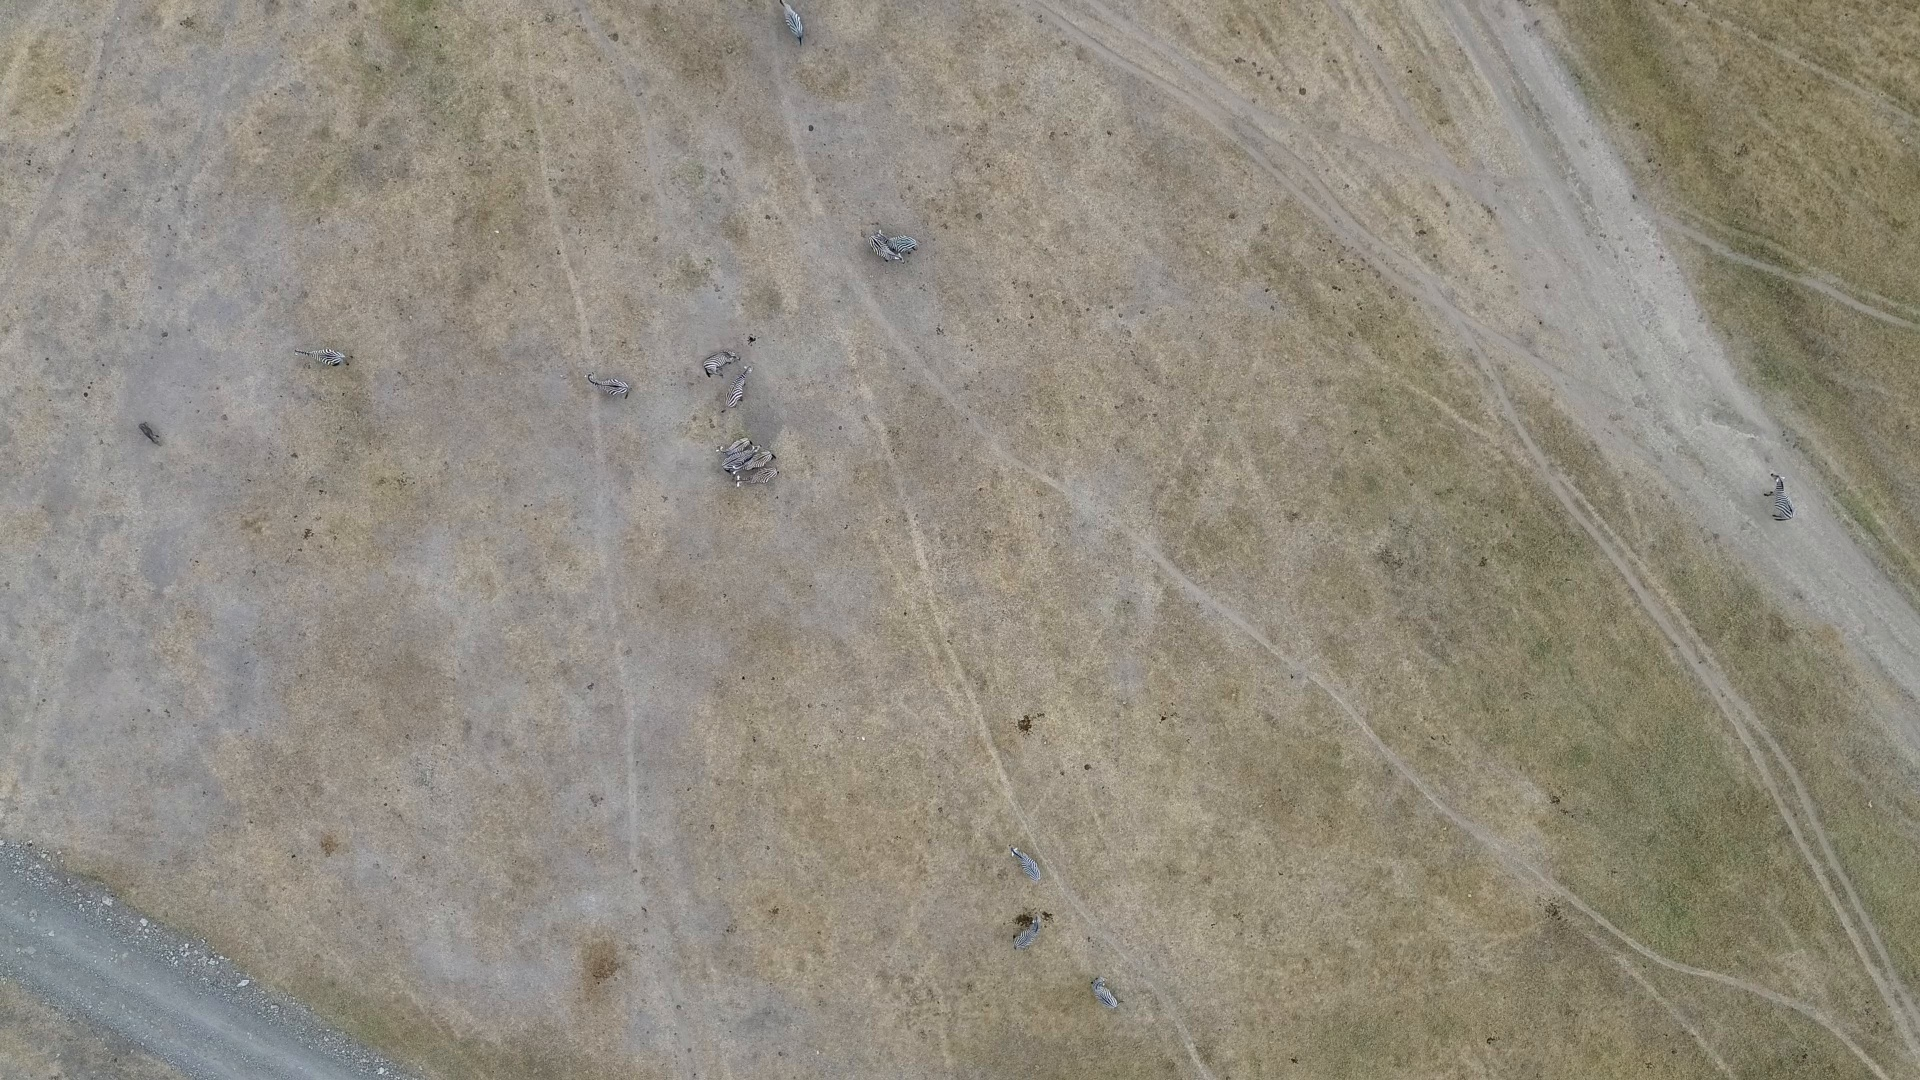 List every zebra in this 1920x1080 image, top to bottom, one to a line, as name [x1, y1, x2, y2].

zebra [781, 0, 805, 42]
zebra [883, 228, 918, 250]
zebra [868, 239, 897, 261]
zebra [294, 348, 345, 365]
zebra [704, 349, 734, 375]
zebra [730, 366, 750, 404]
zebra [586, 372, 611, 393]
zebra [592, 376, 628, 395]
zebra [716, 438, 750, 454]
zebra [720, 445, 762, 470]
zebra [732, 449, 773, 474]
zebra [736, 468, 777, 486]
zebra [1773, 475, 1796, 519]
zebra [1010, 848, 1040, 881]
zebra [1014, 915, 1044, 949]
zebra [1092, 978, 1118, 1009]